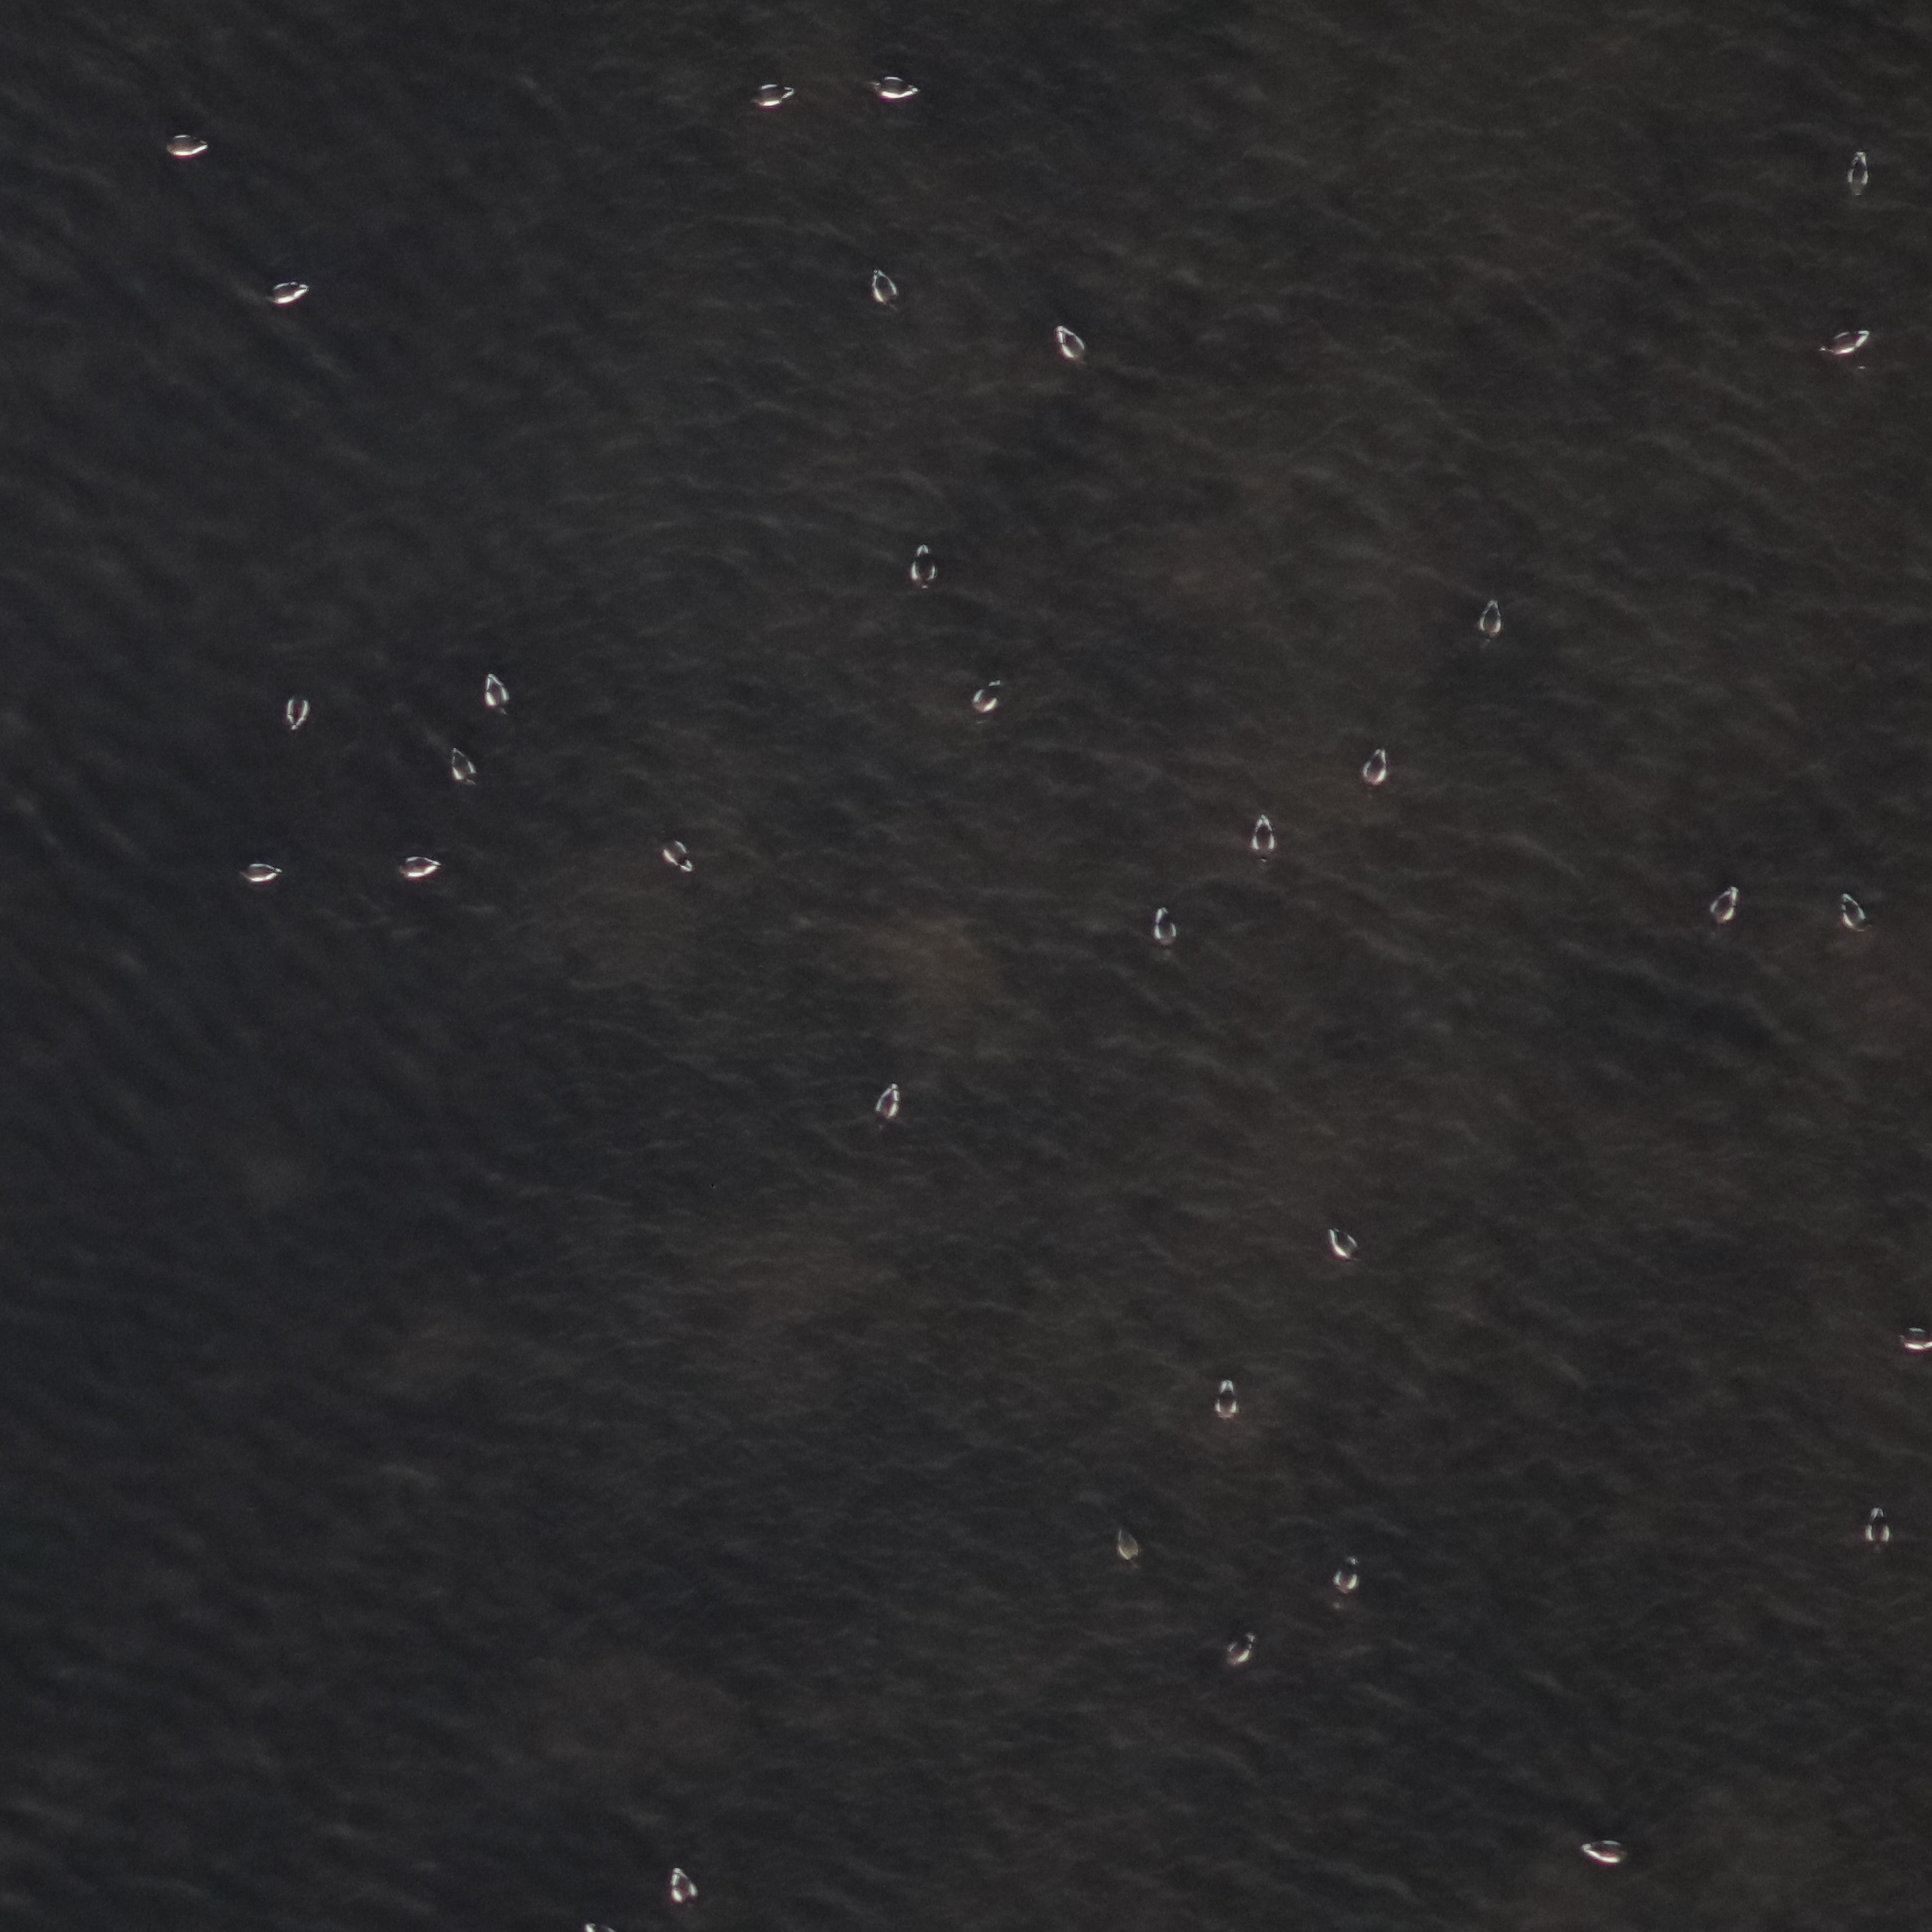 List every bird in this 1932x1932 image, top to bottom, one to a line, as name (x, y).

brant (893, 86)
brant (772, 96)
brant (184, 144)
brant (1858, 177)
brant (885, 290)
brant (287, 294)
brant (1846, 342)
brant (1071, 345)
brant (923, 569)
brant (1490, 624)
brant (497, 693)
brant (984, 698)
brant (298, 711)
brant (463, 766)
brant (1374, 771)
brant (1263, 840)
brant (679, 856)
brant (416, 866)
brant (259, 872)
brant (1722, 909)
brant (1854, 914)
brant (1165, 932)
brant (888, 1105)
brant (1343, 1244)
brant (1918, 1338)
brant (1227, 1405)
brant (1878, 1529)
brant (1127, 1546)
brant (1345, 1581)
brant (1236, 1649)
brant (1606, 1851)
brant (683, 1889)